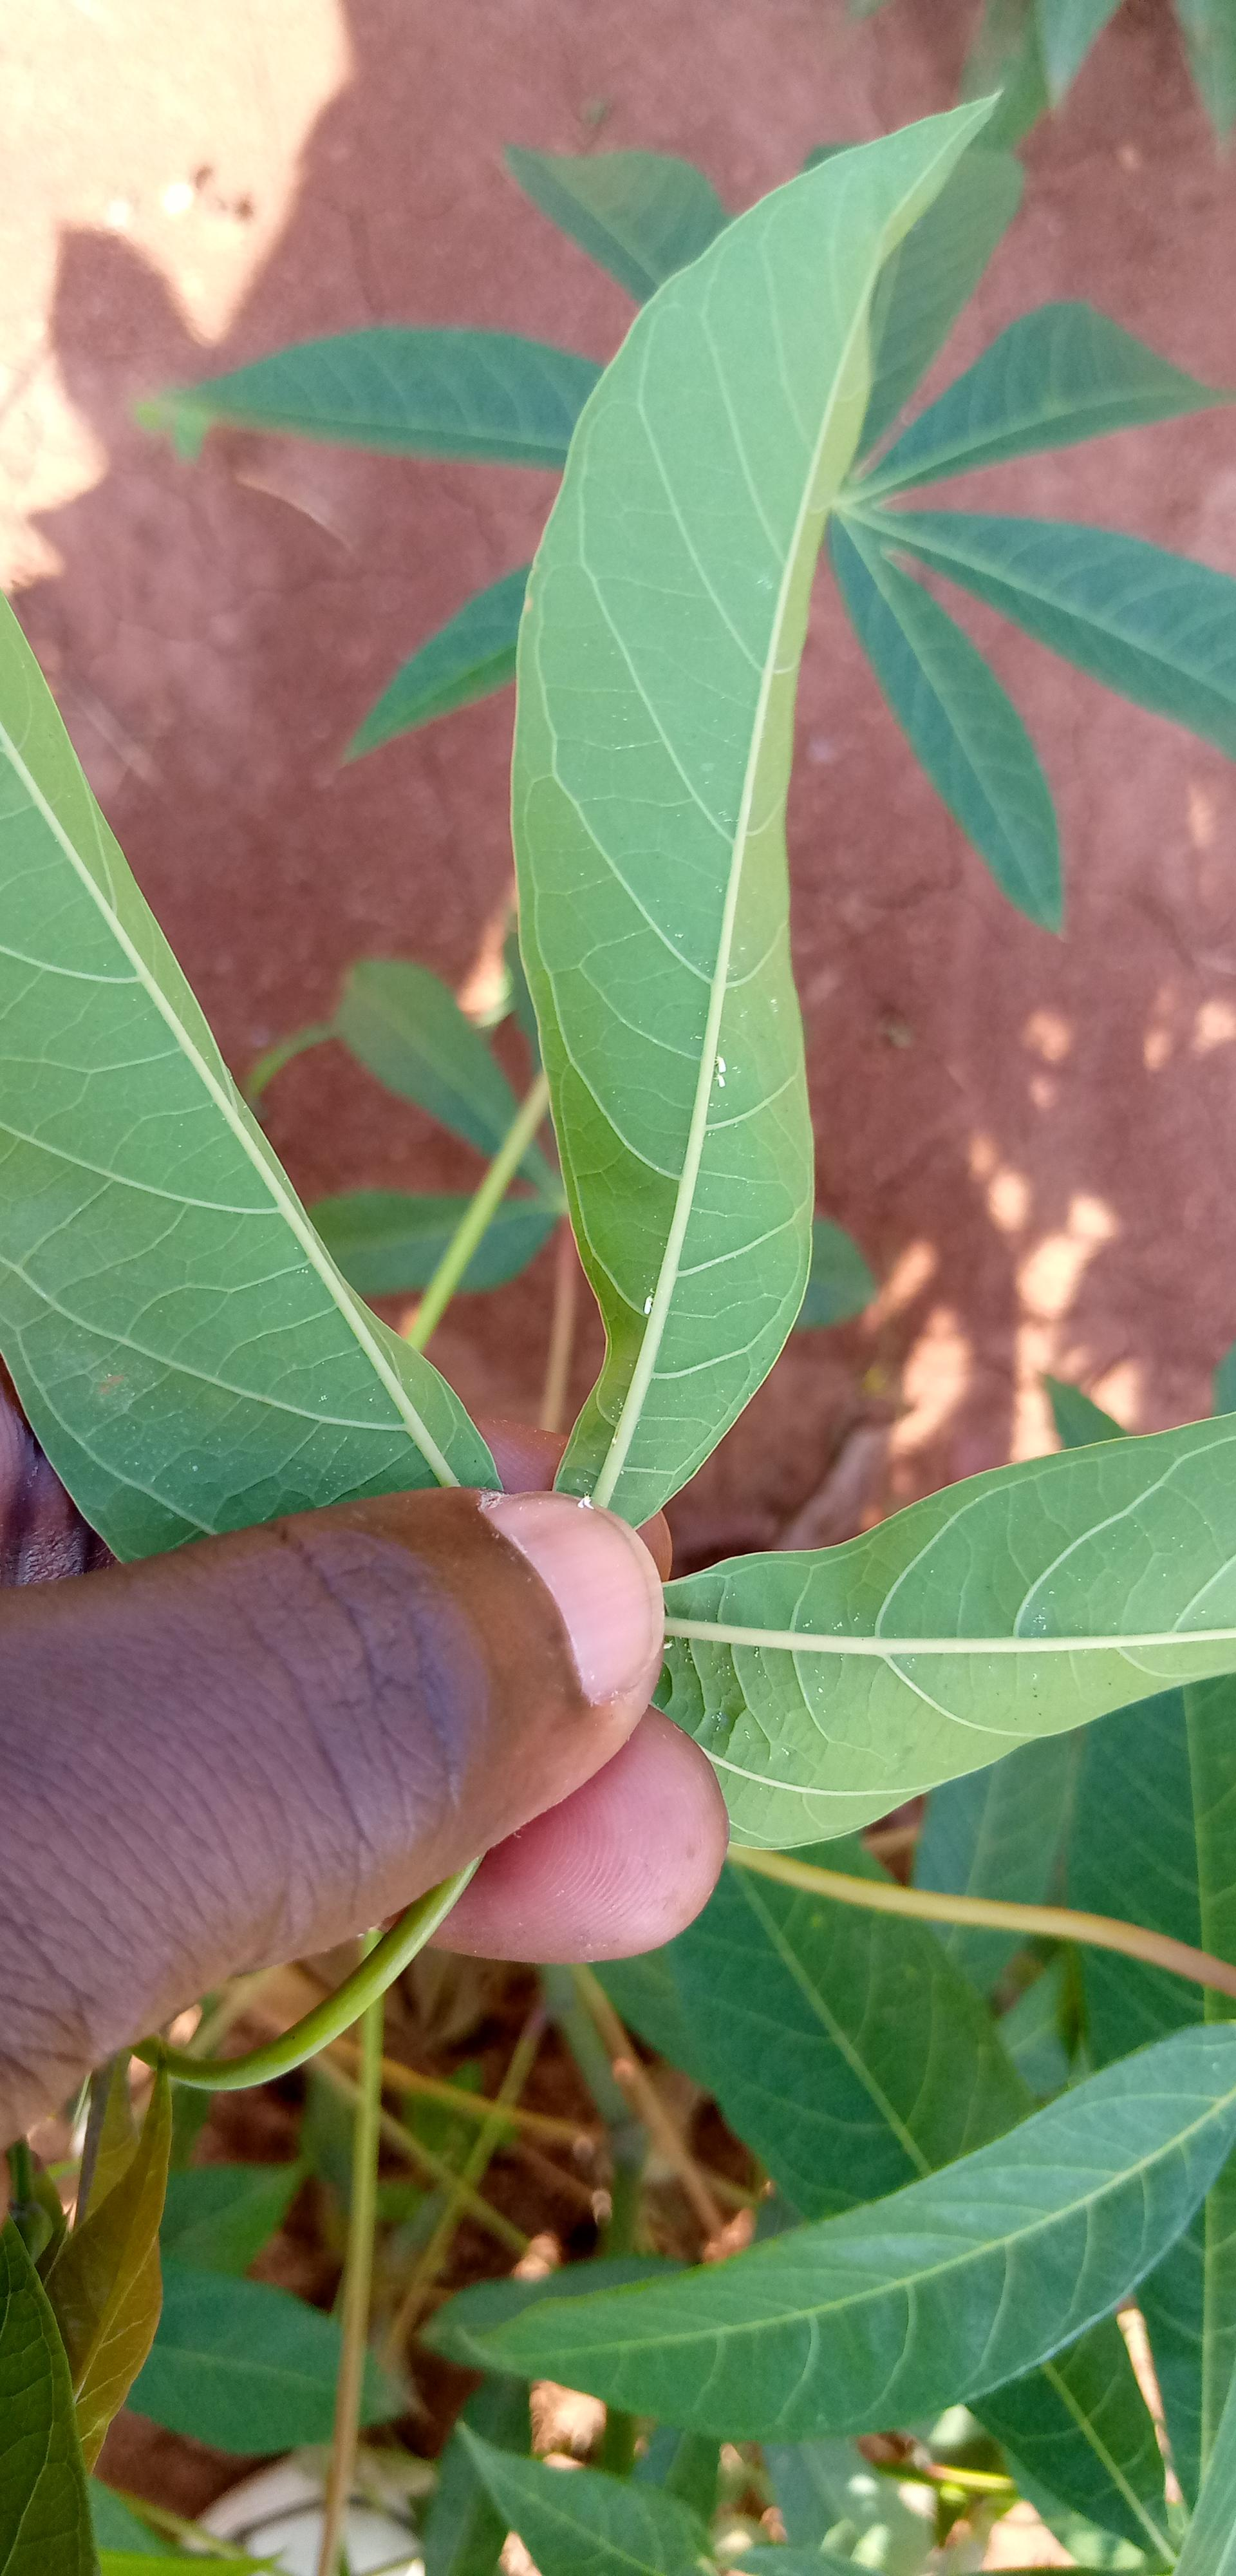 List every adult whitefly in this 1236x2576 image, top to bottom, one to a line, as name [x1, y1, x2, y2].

whitefly [715, 1055, 728, 1074]
whitefly [715, 1072, 727, 1090]
whitefly [639, 1294, 657, 1316]
whitefly [577, 1492, 593, 1510]
whitefly [662, 1640, 673, 1651]